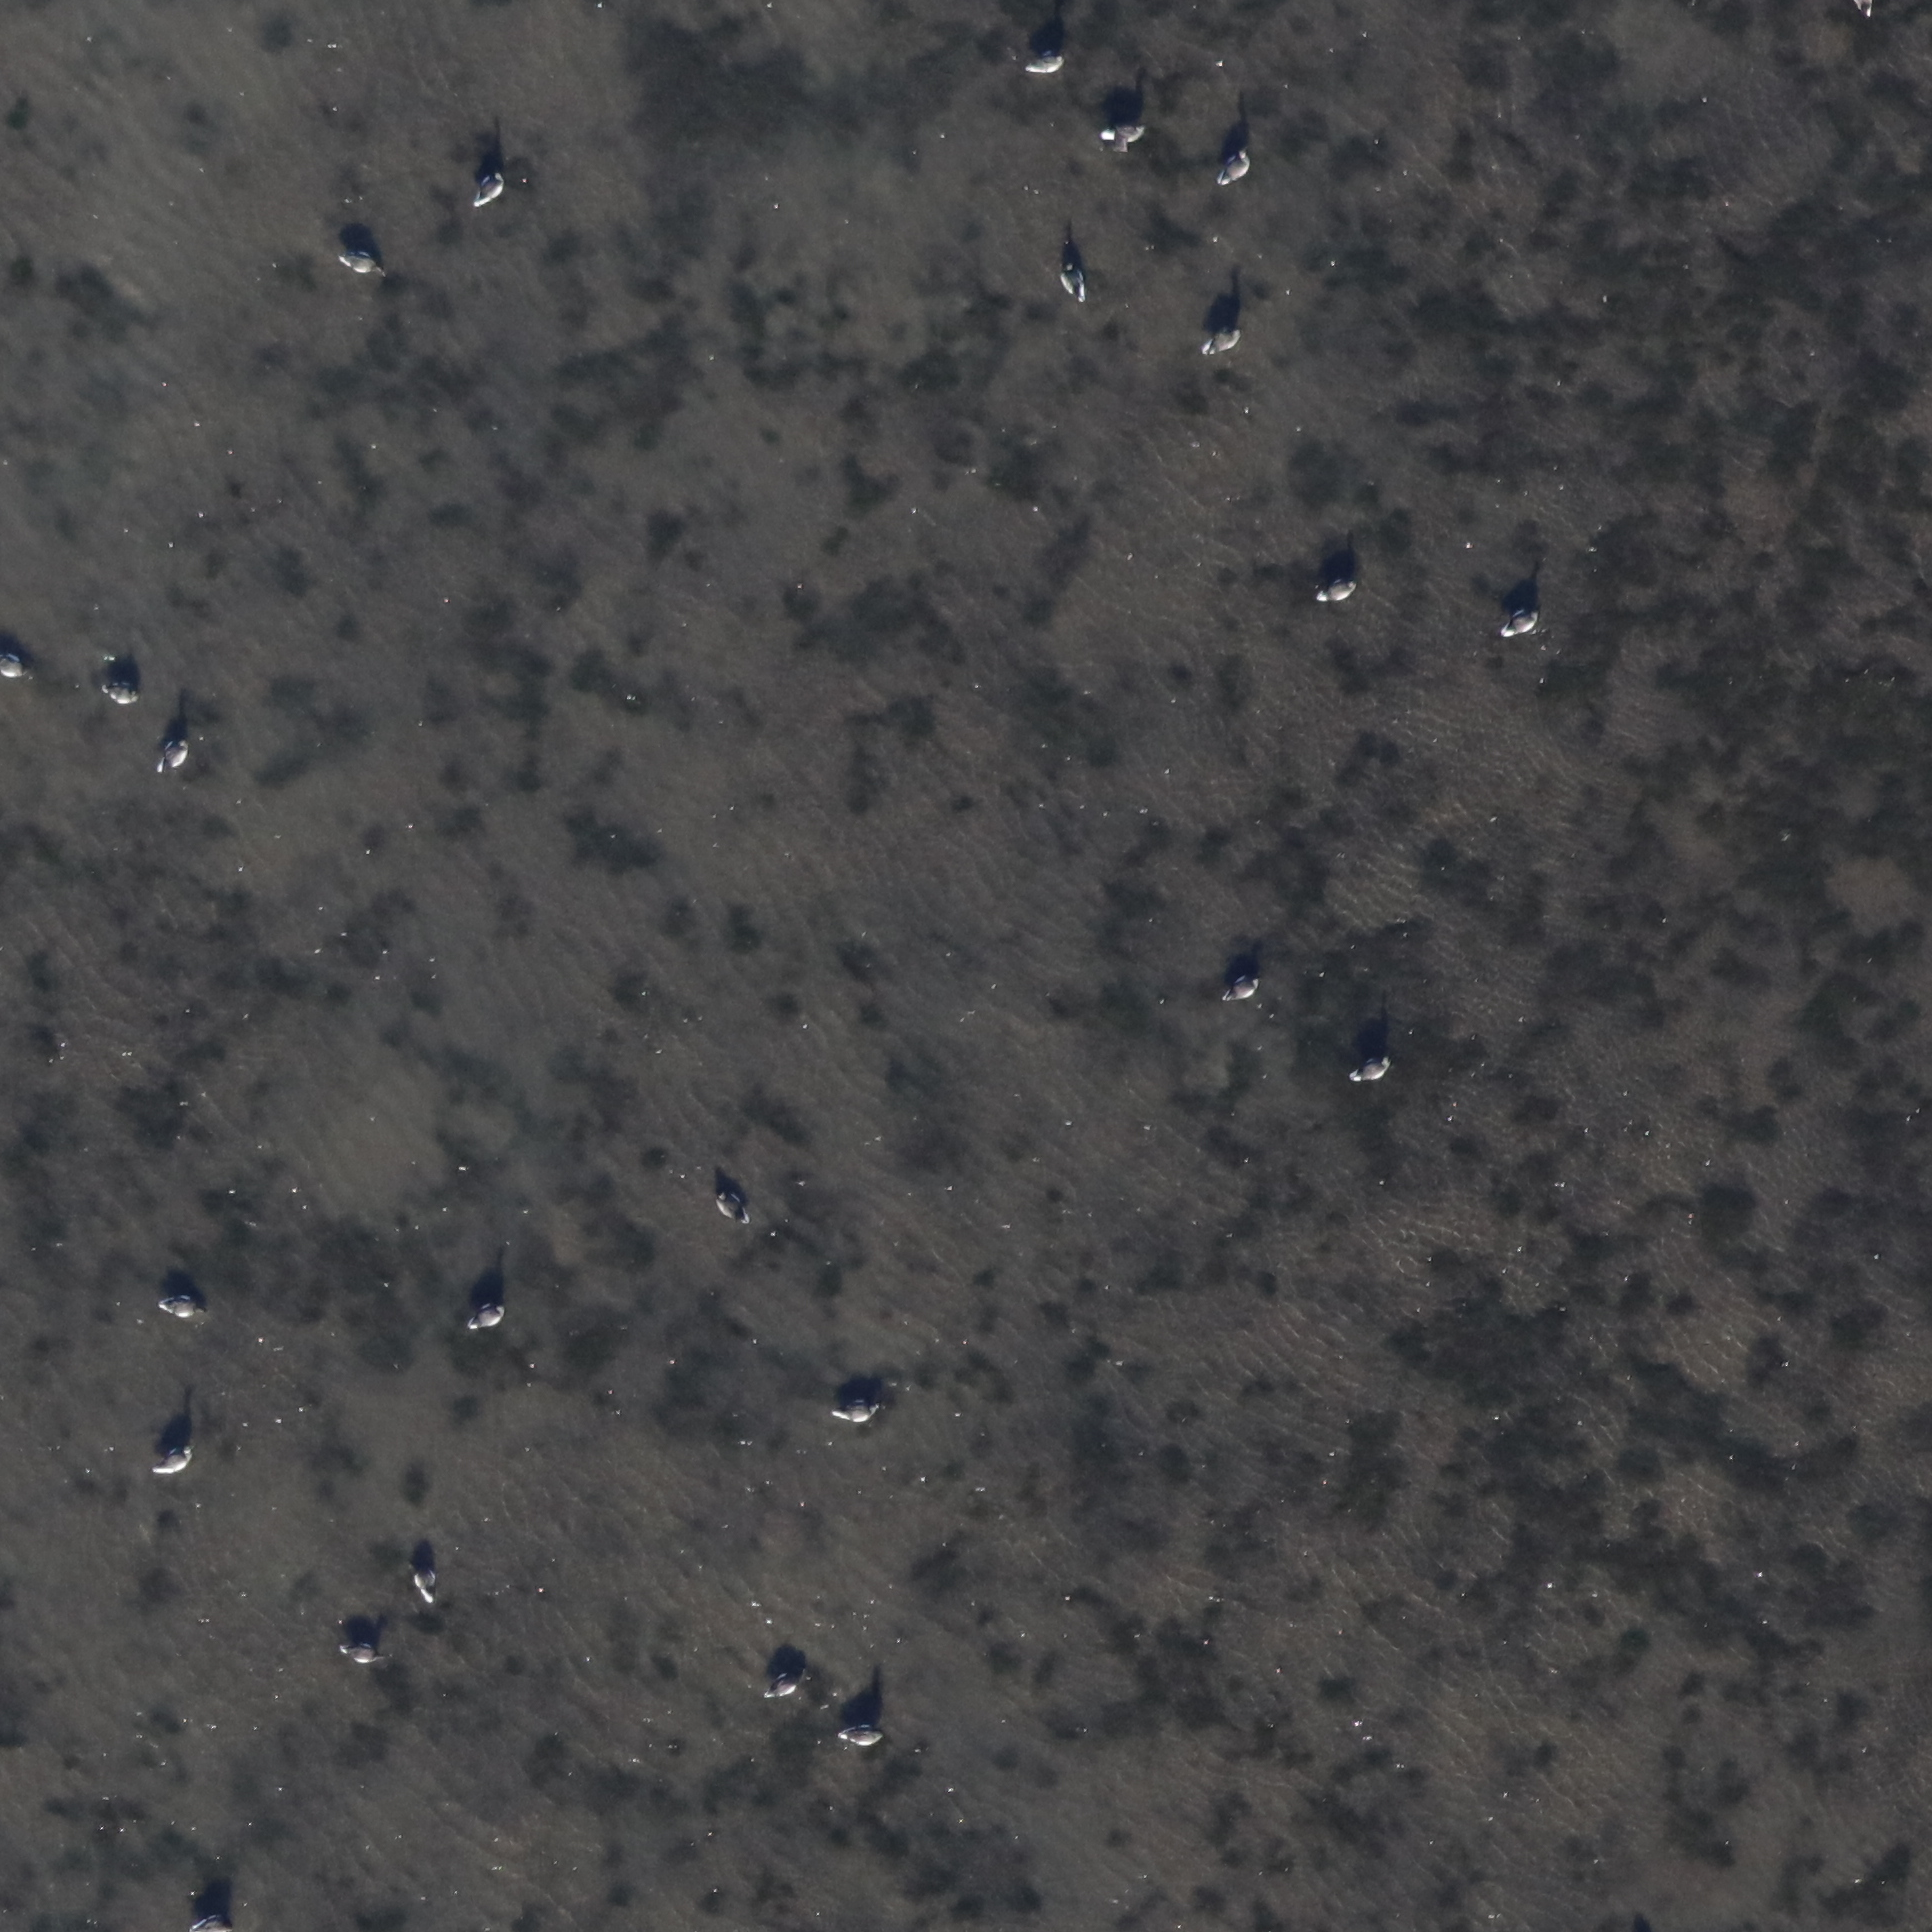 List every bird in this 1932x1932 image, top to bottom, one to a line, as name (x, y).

brant (1044, 62)
brant (1126, 134)
brant (1234, 169)
brant (486, 188)
brant (363, 263)
brant (1072, 279)
brant (1221, 339)
brant (1338, 591)
brant (1522, 623)
brant (11, 663)
brant (120, 690)
brant (171, 754)
brant (1242, 988)
brant (1372, 1066)
brant (731, 1205)
brant (183, 1305)
brant (485, 1314)
brant (858, 1411)
brant (171, 1458)
brant (427, 1580)
brant (364, 1651)
brant (782, 1683)
brant (864, 1731)
brant (213, 1924)